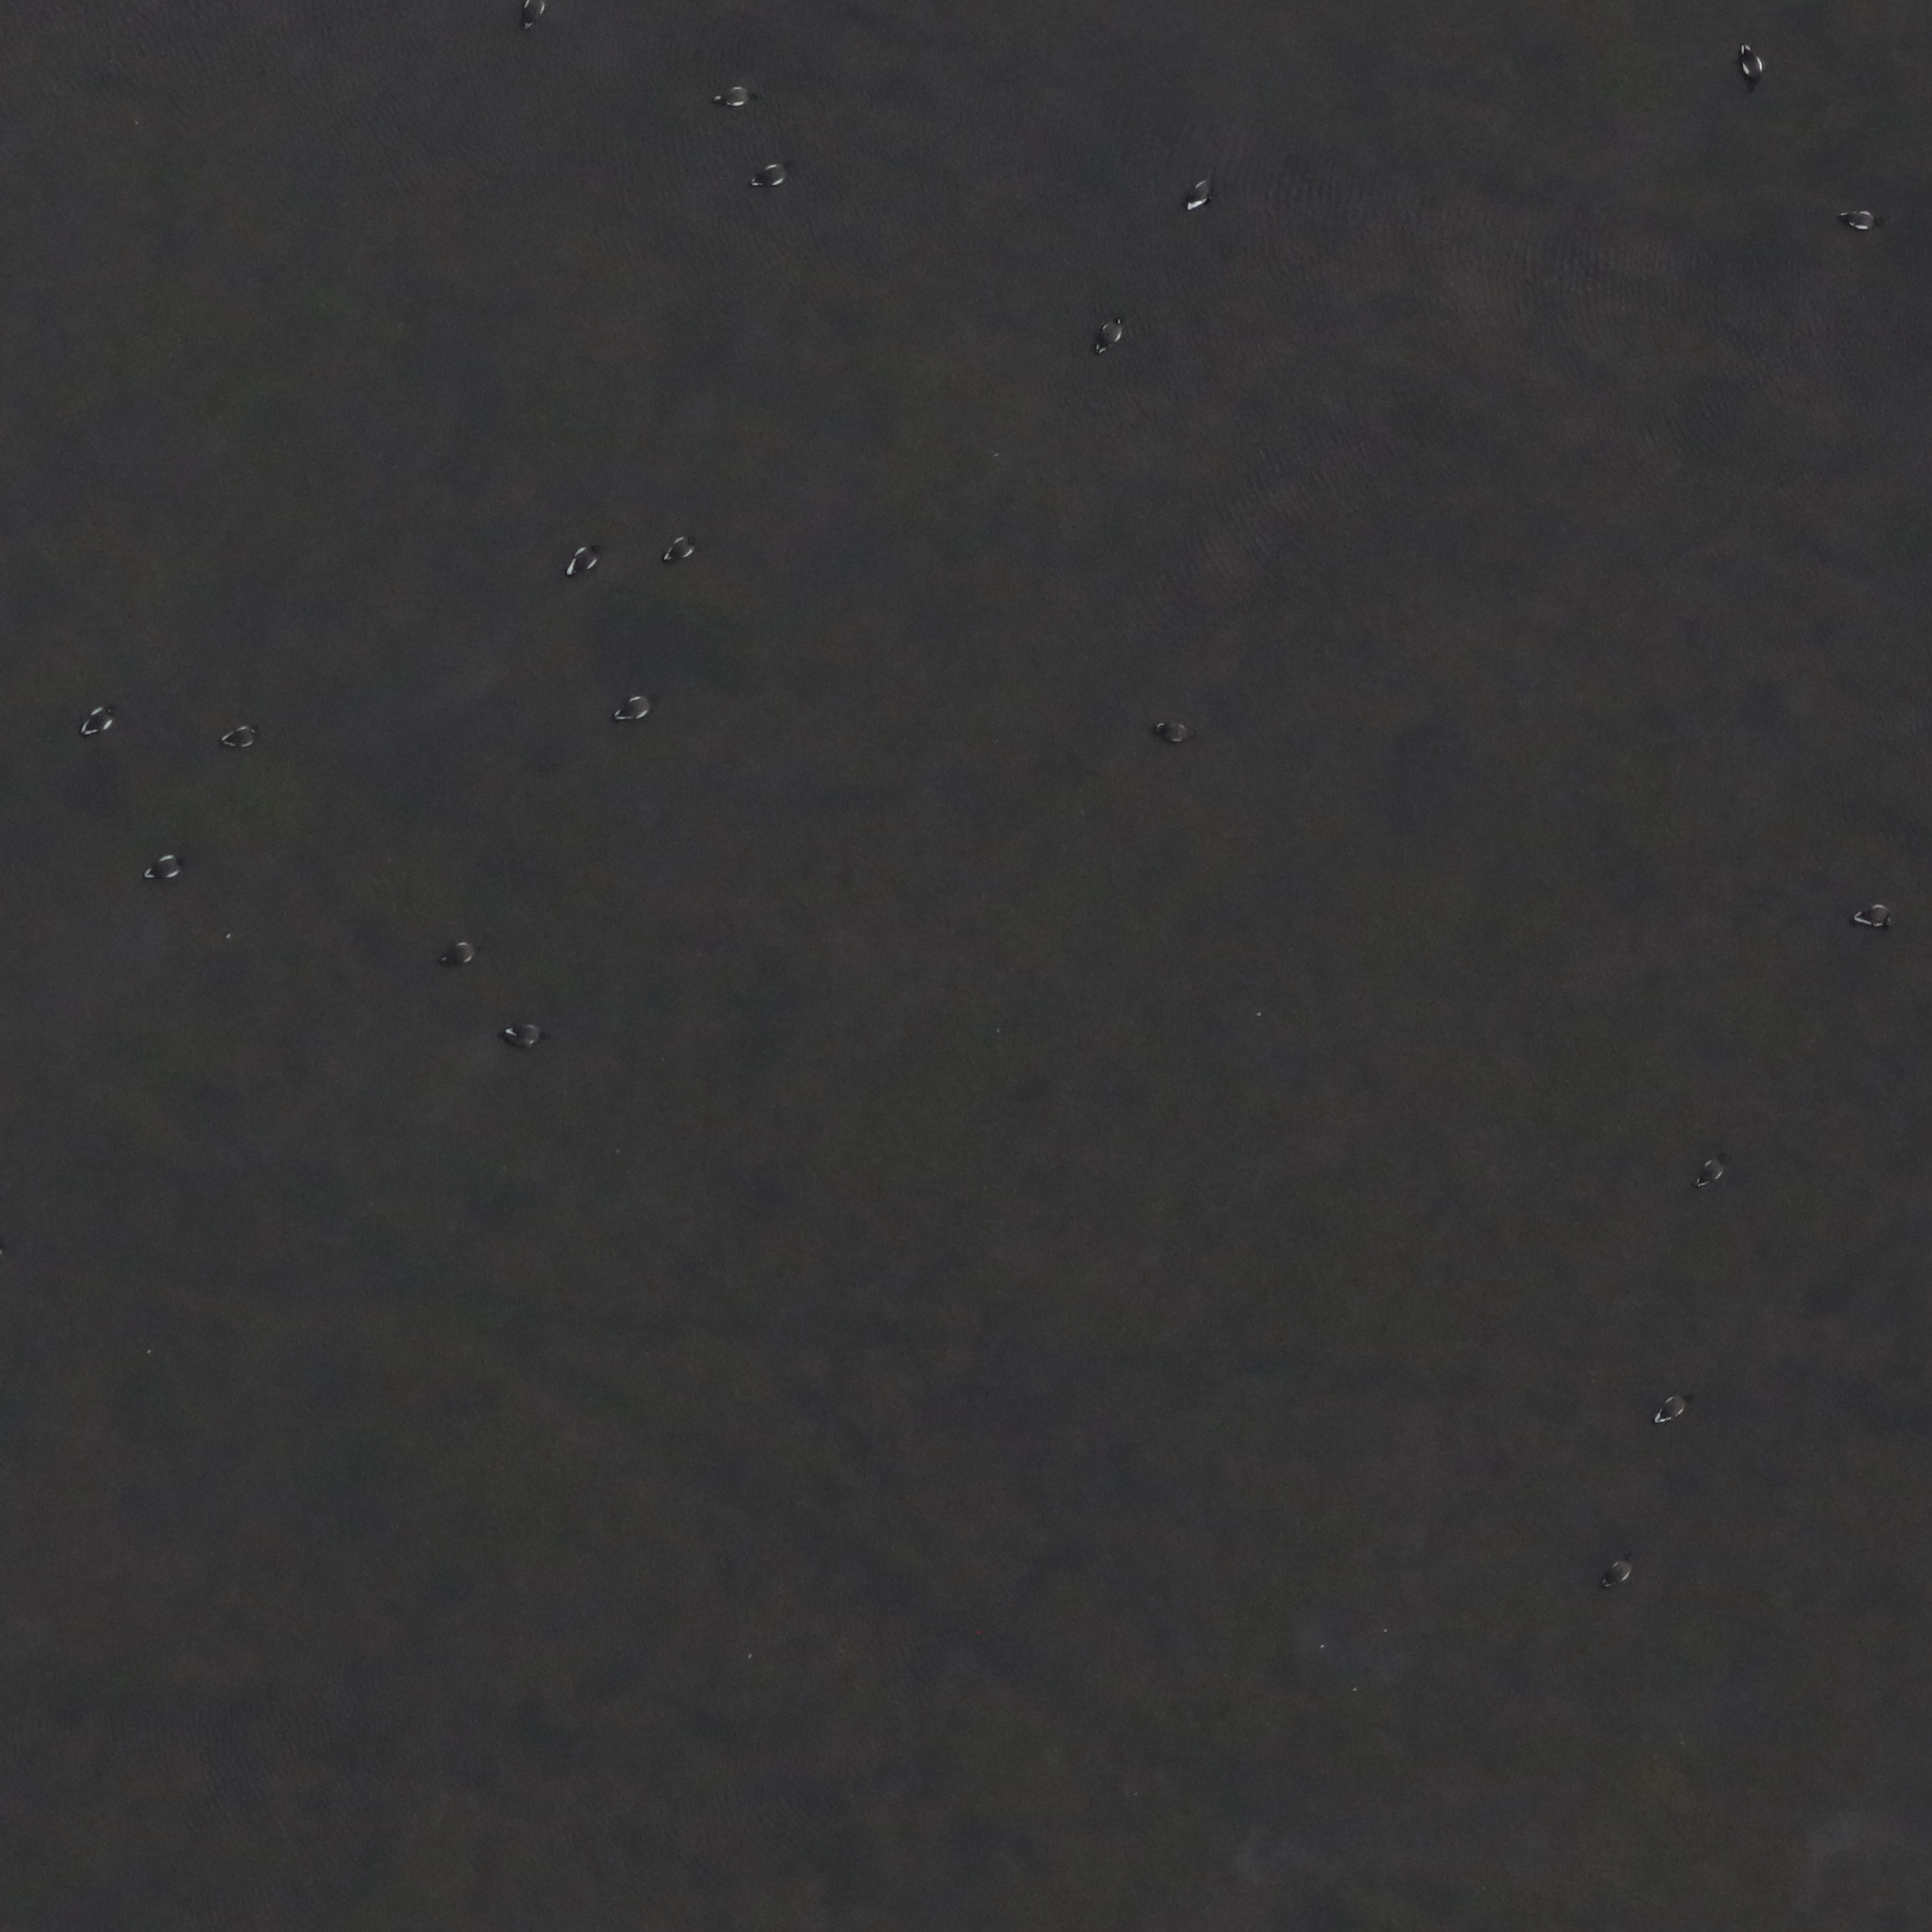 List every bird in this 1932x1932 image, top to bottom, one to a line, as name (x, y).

brant (535, 7)
brant (1752, 65)
brant (736, 97)
brant (772, 176)
brant (1200, 195)
brant (1865, 218)
brant (1111, 335)
brant (680, 550)
brant (585, 560)
brant (635, 712)
brant (99, 721)
brant (1171, 733)
brant (238, 737)
brant (165, 869)
brant (1874, 916)
brant (462, 955)
brant (525, 1037)
brant (1712, 1170)
brant (1672, 1409)
brant (1618, 1570)